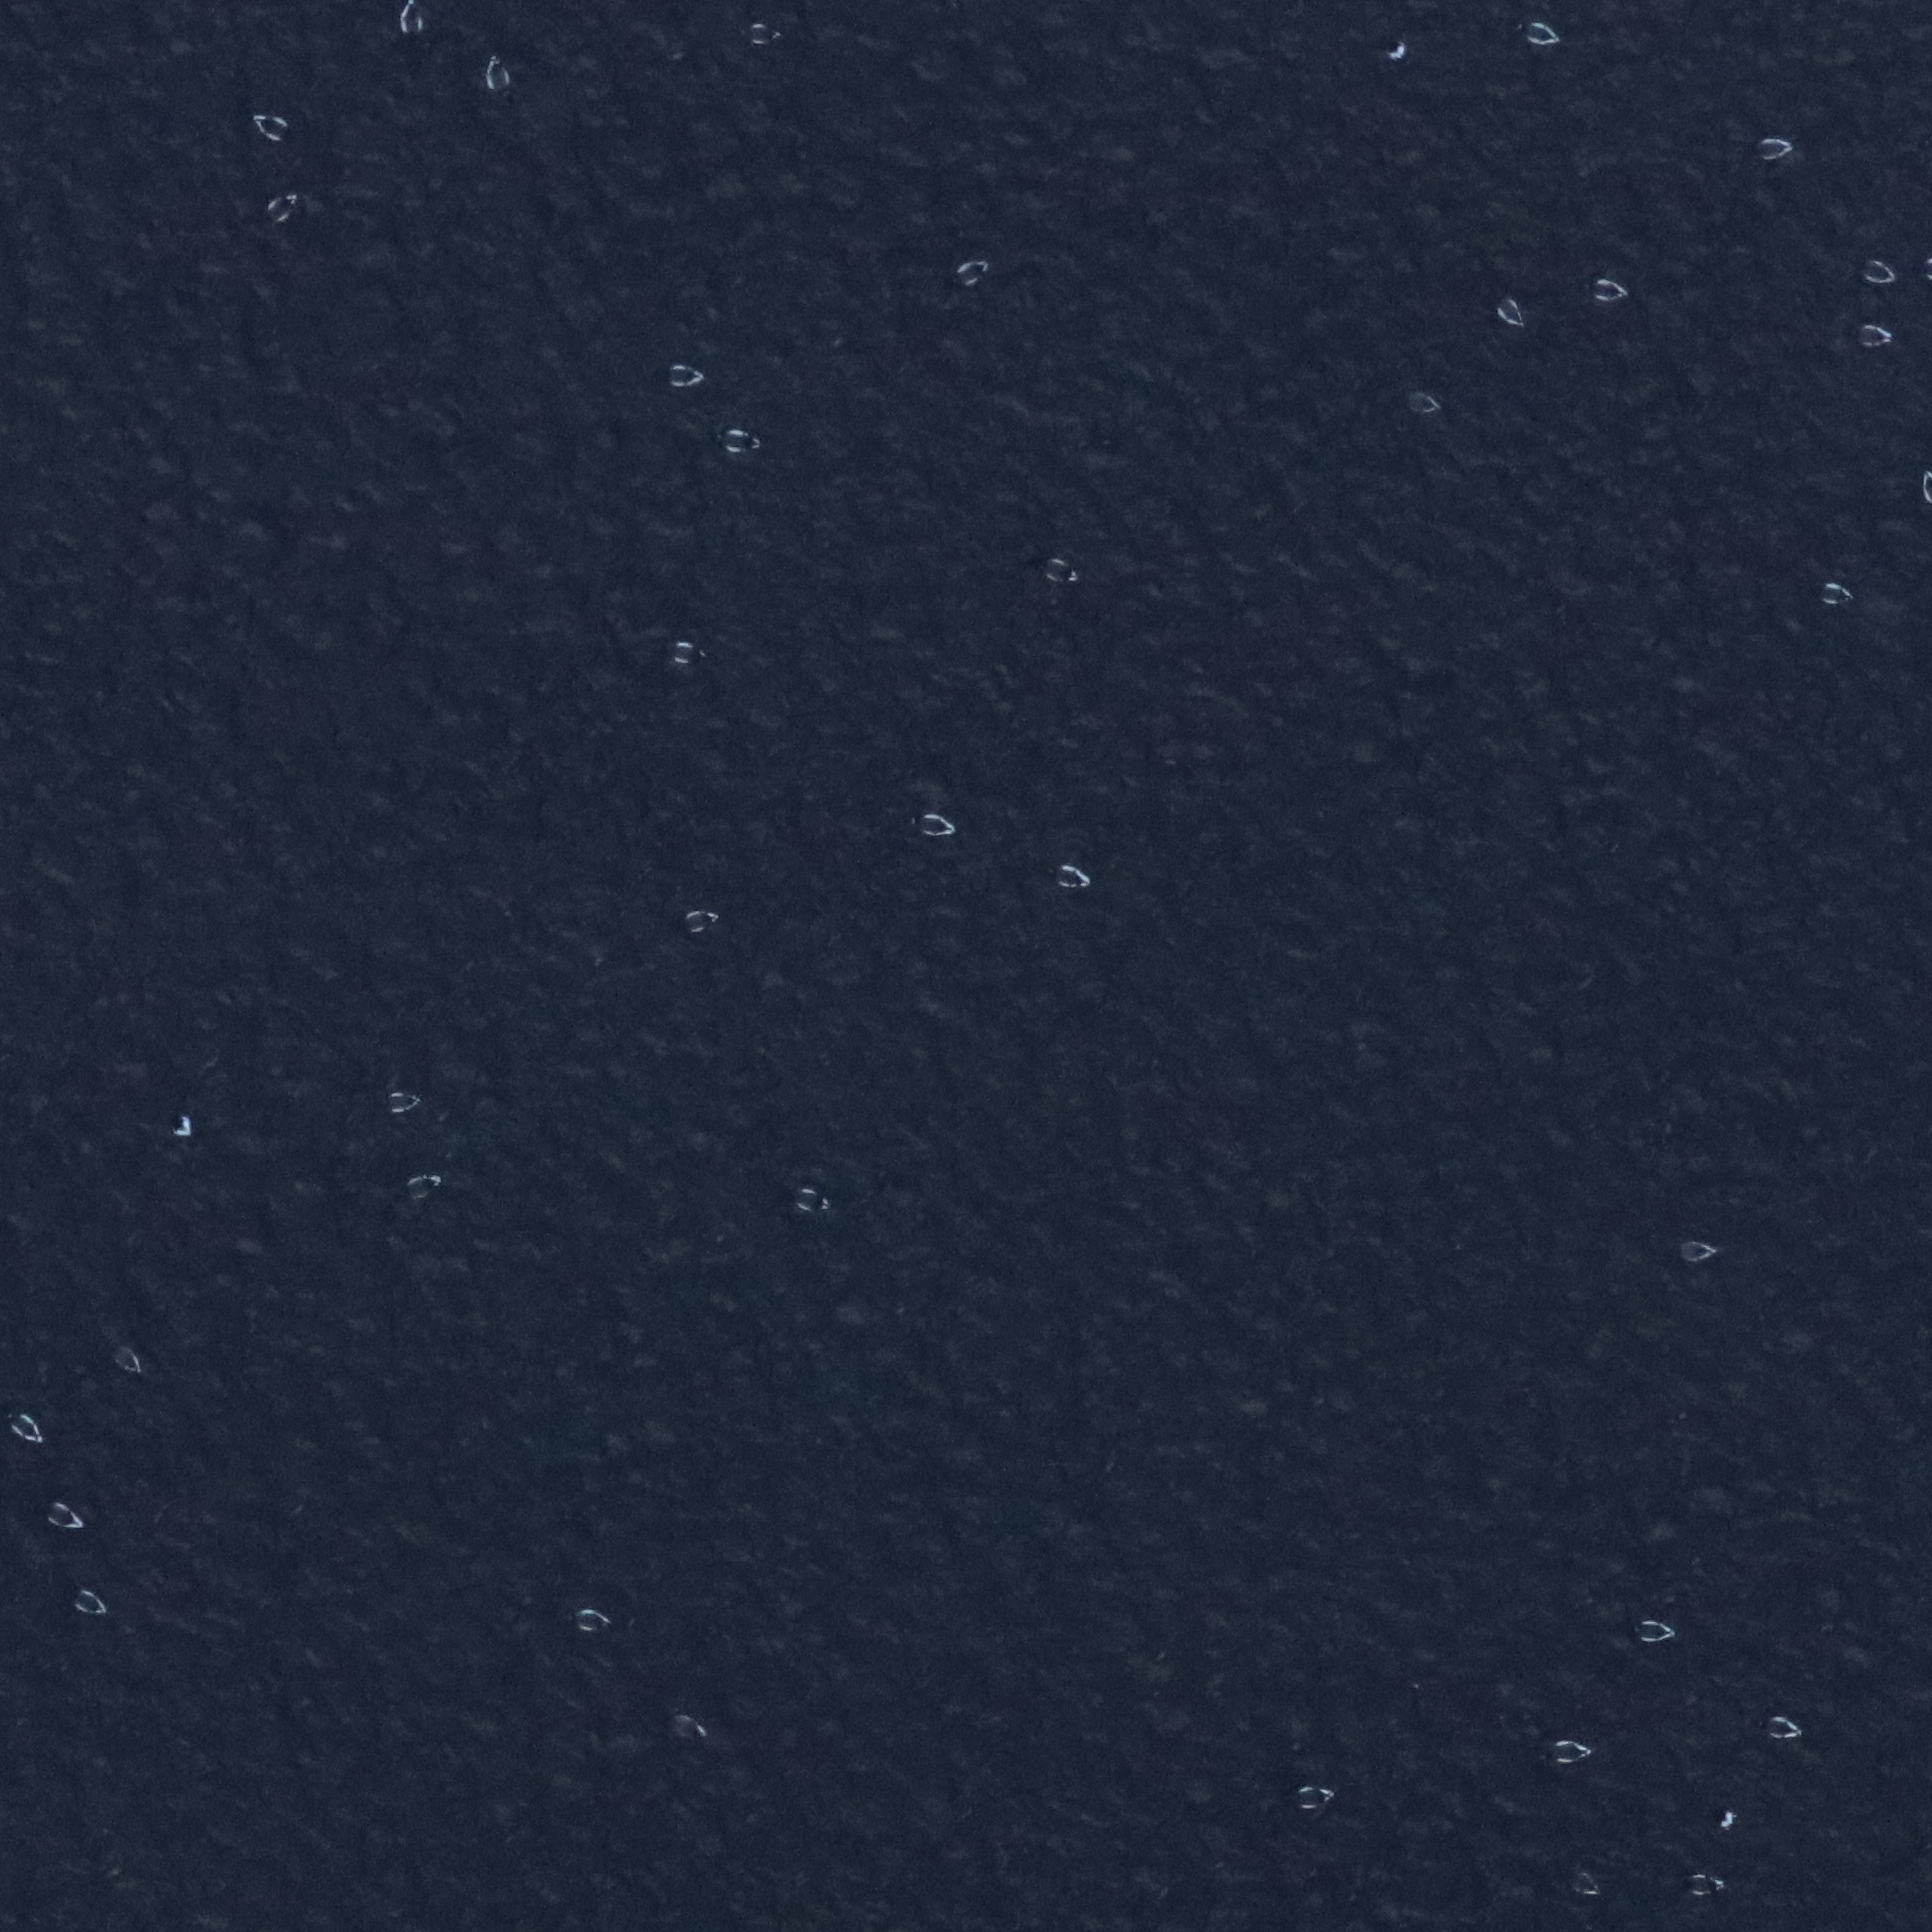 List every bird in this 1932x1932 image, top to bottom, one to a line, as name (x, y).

brant (412, 21)
brant (1539, 34)
brant (762, 36)
brant (1388, 44)
brant (499, 79)
brant (272, 127)
brant (1772, 152)
brant (280, 209)
brant (1876, 271)
brant (971, 272)
brant (1606, 289)
brant (1510, 310)
brant (1872, 336)
brant (683, 376)
brant (1424, 401)
brant (738, 442)
brant (1059, 569)
brant (1832, 595)
brant (686, 654)
brant (931, 823)
brant (1069, 877)
brant (698, 922)
brant (400, 1101)
brant (179, 1125)
brant (421, 1188)
brant (808, 1200)
brant (1694, 1252)
brant (129, 1357)
brant (23, 1426)
brant (61, 1515)
brant (88, 1604)
brant (589, 1620)
brant (1654, 1632)
brant (685, 1726)
brant (1780, 1728)
brant (1567, 1752)
brant (1313, 1798)
brant (1703, 1884)
brant (1585, 1885)